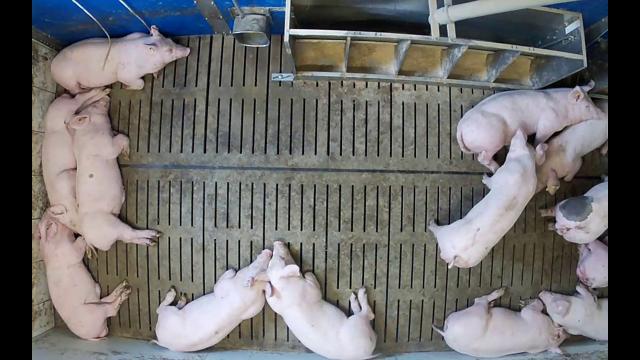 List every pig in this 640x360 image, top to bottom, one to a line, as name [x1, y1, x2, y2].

pig [49, 25, 192, 94]
pig [454, 81, 607, 172]
pig [42, 85, 112, 236]
pig [65, 95, 163, 251]
pig [536, 121, 607, 196]
pig [426, 128, 551, 270]
pig [540, 178, 608, 246]
pig [37, 209, 132, 342]
pig [577, 240, 607, 291]
pig [254, 241, 382, 360]
pig [145, 249, 275, 351]
pig [540, 283, 608, 344]
pig [432, 287, 572, 355]